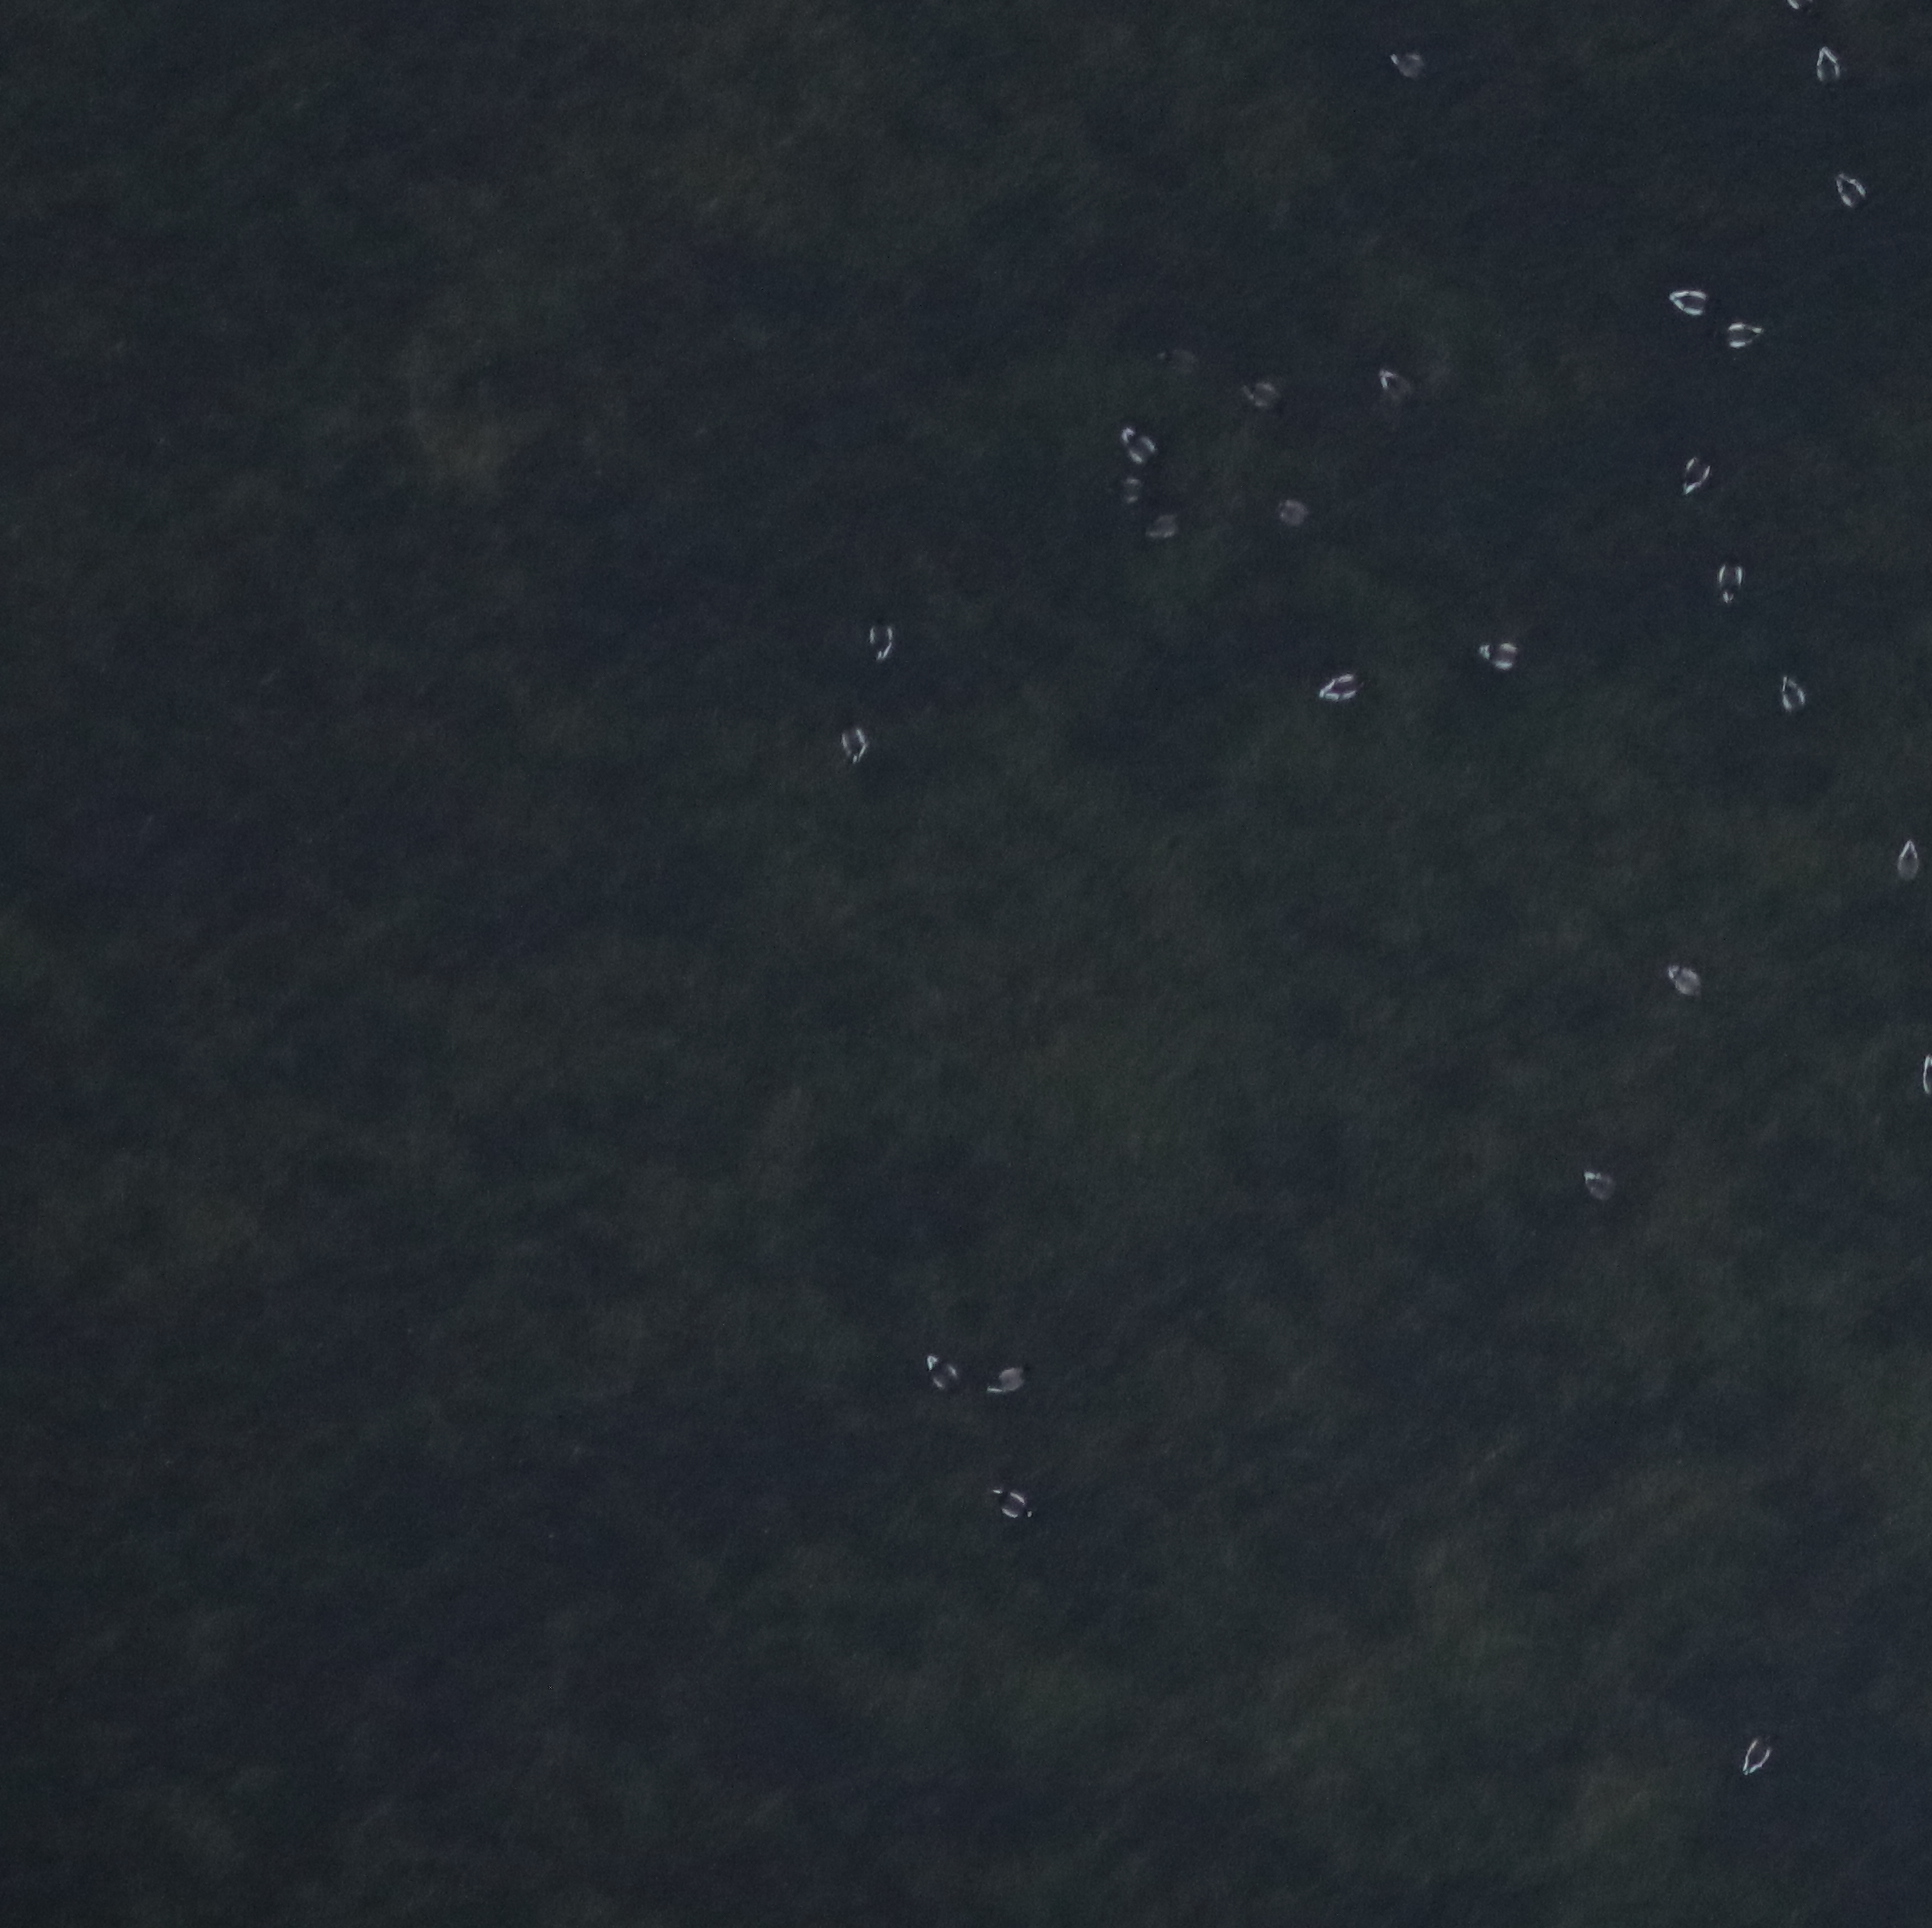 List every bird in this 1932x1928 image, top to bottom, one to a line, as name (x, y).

brant (1411, 64)
brant (1827, 70)
brant (1850, 191)
brant (1693, 302)
brant (1740, 335)
brant (1180, 360)
brant (1394, 387)
brant (1262, 394)
brant (1139, 447)
brant (1696, 472)
brant (1130, 490)
brant (1293, 512)
brant (1163, 522)
brant (1731, 579)
brant (882, 638)
brant (1503, 656)
brant (1344, 686)
brant (1792, 695)
brant (854, 741)
brant (1910, 865)
brant (1687, 983)
brant (1602, 1188)
brant (943, 1375)
brant (1011, 1382)
brant (1014, 1506)
brant (1759, 1753)